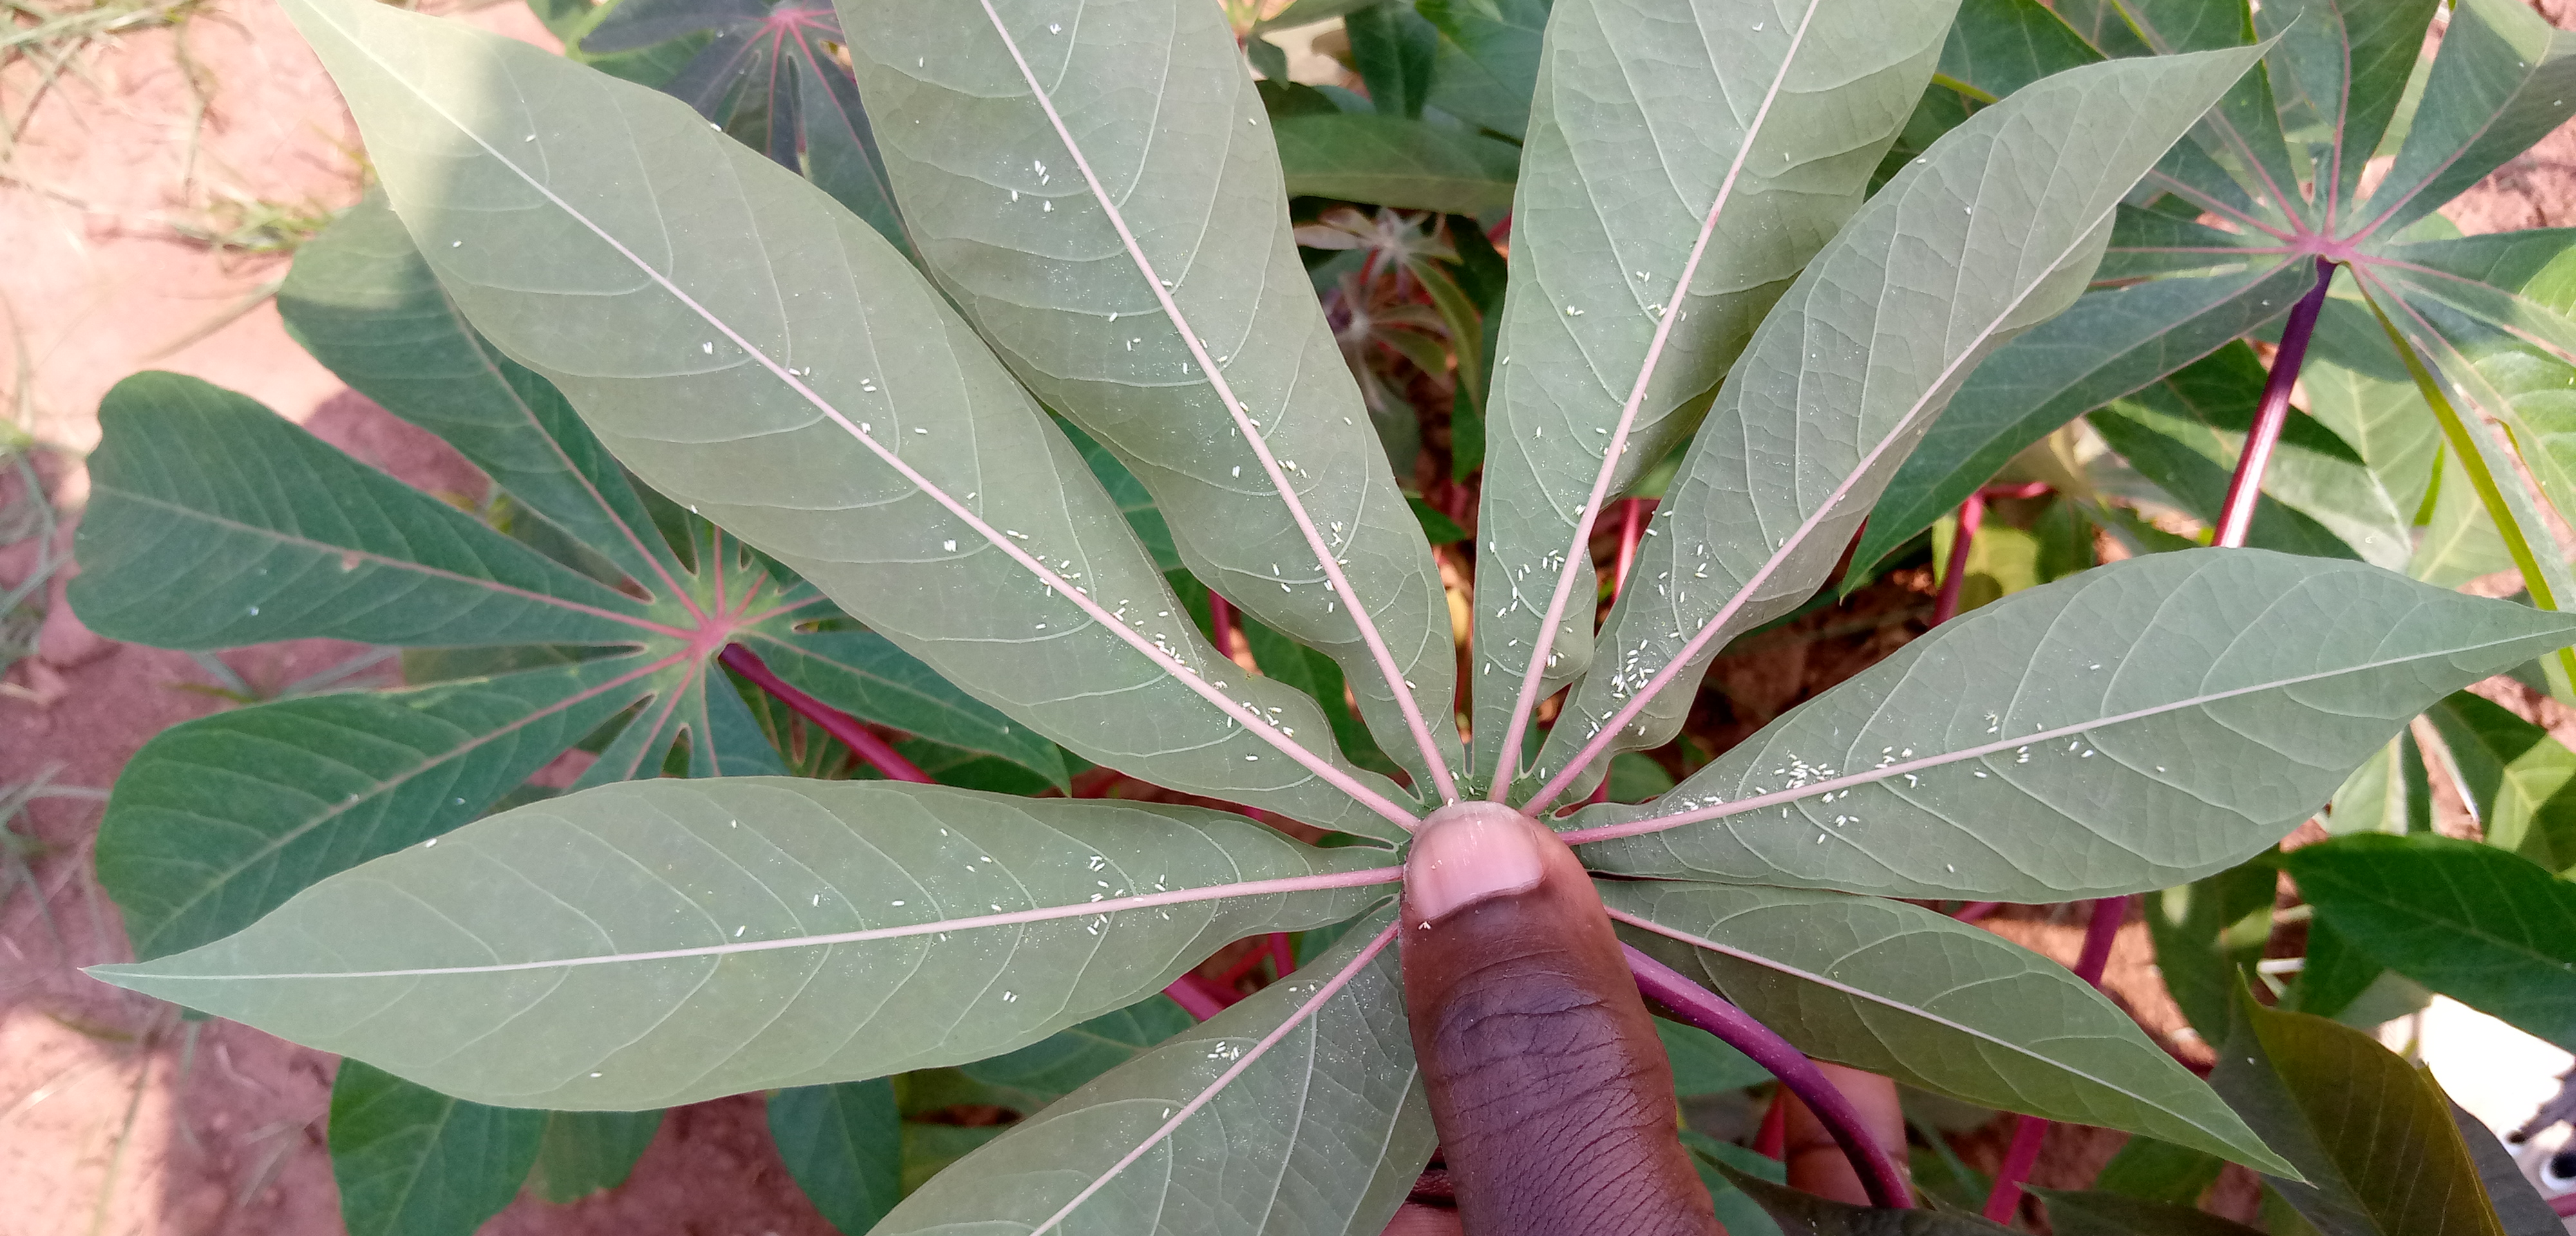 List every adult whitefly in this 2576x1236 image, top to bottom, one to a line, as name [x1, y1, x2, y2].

whitefly [1751, 21, 1768, 34]
whitefly [1048, 22, 1063, 35]
whitefly [918, 55, 925, 70]
whitefly [1247, 117, 1259, 128]
whitefly [708, 122, 724, 133]
whitefly [525, 132, 536, 145]
whitefly [1783, 151, 1791, 164]
whitefly [1916, 158, 1929, 164]
whitefly [1034, 158, 1042, 173]
whitefly [1040, 174, 1052, 186]
whitefly [1010, 190, 1019, 205]
whitefly [1043, 200, 1054, 214]
whitefly [1964, 205, 1971, 216]
whitefly [451, 239, 466, 250]
whitefly [1634, 270, 1644, 278]
whitefly [1644, 270, 1653, 283]
whitefly [1160, 279, 1173, 288]
whitefly [1645, 303, 1657, 310]
whitefly [1565, 304, 1575, 317]
whitefly [1658, 308, 1667, 317]
whitefly [1573, 308, 1586, 317]
whitefly [1679, 309, 1689, 323]
whitefly [1108, 310, 1119, 323]
whitefly [1132, 335, 1142, 346]
whitefly [1198, 336, 1209, 349]
whitefly [1125, 339, 1132, 353]
whitefly [701, 340, 714, 357]
whitefly [1810, 353, 1819, 359]
whitefly [1217, 354, 1230, 364]
whitefly [1501, 355, 1511, 366]
whitefly [1181, 360, 1189, 376]
whitefly [803, 366, 812, 377]
whitefly [788, 367, 802, 377]
whitefly [859, 377, 873, 386]
whitefly [862, 384, 879, 394]
whitefly [1238, 400, 1249, 412]
whitefly [1342, 415, 1355, 428]
whitefly [1248, 418, 1262, 428]
whitefly [860, 420, 872, 435]
whitefly [1535, 425, 1542, 439]
whitefly [1593, 426, 1609, 436]
whitefly [913, 426, 929, 435]
whitefly [1229, 426, 1237, 439]
whitefly [1285, 457, 1297, 471]
whitefly [1277, 458, 1285, 468]
whitefly [1231, 464, 1241, 481]
whitefly [1299, 468, 1309, 479]
whitefly [966, 491, 978, 501]
whitefly [1838, 494, 1847, 502]
whitefly [1575, 503, 1586, 516]
whitefly [690, 504, 699, 515]
whitefly [1661, 509, 1674, 518]
whitefly [1329, 520, 1345, 533]
whitefly [1643, 528, 1659, 537]
whitefly [1005, 529, 1019, 538]
whitefly [1019, 532, 1031, 542]
whitefly [1329, 532, 1344, 548]
whitefly [942, 537, 958, 554]
whitefly [1777, 537, 1785, 549]
whitefly [1487, 539, 1497, 554]
whitefly [1696, 543, 1704, 557]
whitefly [1036, 554, 1046, 562]
whitefly [1541, 556, 1549, 568]
whitefly [1337, 558, 1349, 565]
whitefly [1060, 559, 1071, 568]
whitefly [1551, 559, 1558, 572]
whitefly [1271, 562, 1282, 578]
whitefly [1697, 562, 1709, 572]
whitefly [1522, 563, 1533, 574]
whitefly [1313, 563, 1323, 572]
whitefly [1516, 568, 1525, 582]
whitefly [1657, 570, 1669, 580]
whitefly [1072, 572, 1083, 579]
whitefly [1695, 572, 1708, 580]
whitefly [1060, 573, 1071, 581]
whitefly [1323, 578, 1335, 592]
whitefly [1280, 583, 1292, 594]
whitefly [1658, 583, 1665, 596]
whitefly [1046, 585, 1052, 598]
whitefly [1511, 585, 1519, 601]
whitefly [1074, 585, 1088, 595]
whitefly [1680, 589, 1687, 606]
whitefly [1119, 599, 1130, 605]
whitefly [1510, 599, 1521, 612]
whitefly [1327, 600, 1335, 616]
whitefly [1495, 606, 1508, 619]
whitefly [1157, 610, 1170, 618]
whitefly [1112, 612, 1125, 623]
whitefly [1696, 616, 1705, 630]
whitefly [1133, 619, 1146, 627]
whitefly [1034, 623, 1047, 631]
whitefly [1563, 625, 1574, 634]
whitefly [1667, 631, 1682, 639]
whitefly [1154, 632, 1166, 639]
whitefly [1506, 638, 1520, 648]
whitefly [1639, 639, 1649, 651]
whitefly [1152, 639, 1164, 645]
whitefly [1159, 646, 1170, 655]
whitefly [1625, 648, 1640, 657]
whitefly [1556, 651, 1567, 659]
whitefly [1551, 653, 1559, 670]
whitefly [1544, 654, 1553, 669]
whitefly [1627, 657, 1640, 664]
whitefly [1483, 661, 1493, 678]
whitefly [2088, 662, 2103, 672]
whitefly [1185, 666, 1198, 675]
whitefly [1643, 667, 1656, 675]
whitefly [1615, 671, 1622, 686]
whitefly [1626, 672, 1638, 682]
whitefly [1611, 674, 1617, 686]
whitefly [1404, 679, 1417, 691]
whitefly [1640, 679, 1650, 689]
whitefly [1213, 680, 1229, 689]
whitefly [1611, 691, 1626, 700]
whitefly [1240, 700, 1252, 707]
whitefly [1250, 704, 1261, 715]
whitefly [1268, 705, 1284, 713]
whitefly [1600, 709, 1615, 720]
whitefly [1226, 715, 1233, 731]
whitefly [1993, 715, 1999, 726]
whitefly [1269, 719, 1281, 728]
whitefly [1590, 720, 1600, 734]
whitefly [2035, 721, 2044, 736]
whitefly [1637, 724, 1647, 737]
whitefly [1282, 726, 1295, 738]
whitefly [1987, 726, 1998, 735]
whitefly [1586, 728, 1596, 740]
whitefly [2068, 736, 2078, 754]
whitefly [1881, 744, 1893, 754]
whitefly [2016, 745, 2028, 754]
whitefly [1900, 747, 1915, 760]
whitefly [2079, 749, 2094, 762]
whitefly [1787, 752, 1799, 760]
whitefly [1883, 754, 1897, 765]
whitefly [1245, 755, 1260, 763]
whitefly [2014, 757, 2032, 766]
whitefly [1792, 760, 1804, 765]
whitefly [1817, 762, 1829, 770]
whitefly [1874, 763, 1889, 769]
whitefly [2155, 765, 2168, 775]
whitefly [1539, 766, 1547, 782]
whitefly [1772, 767, 1786, 776]
whitefly [1822, 768, 1837, 776]
whitefly [1789, 769, 1800, 778]
whitefly [1451, 770, 1461, 782]
whitefly [1973, 770, 1988, 780]
whitefly [1904, 772, 1918, 780]
whitefly [1785, 778, 1793, 788]
whitefly [1910, 778, 1919, 791]
whitefly [1794, 779, 1806, 789]
whitefly [1792, 780, 1804, 788]
whitefly [1754, 786, 1768, 796]
whitefly [1838, 789, 1850, 801]
whitefly [1821, 791, 1835, 806]
whitefly [1702, 795, 1725, 805]
whitefly [1446, 796, 1455, 807]
whitefly [1681, 801, 1696, 807]
whitefly [1781, 806, 1788, 821]
whitefly [1835, 813, 1848, 829]
whitefly [1848, 815, 1861, 825]
whitefly [730, 817, 739, 830]
whitefly [939, 826, 949, 838]
whitefly [1817, 831, 1827, 846]
whitefly [425, 838, 439, 849]
whitefly [1089, 854, 1104, 862]
whitefly [979, 855, 994, 863]
whitefly [1946, 862, 1955, 874]
whitefly [1094, 863, 1107, 873]
whitefly [965, 863, 977, 873]
whitefly [1159, 872, 1168, 886]
whitefly [1095, 879, 1111, 890]
whitefly [1153, 883, 1166, 894]
whitefly [1115, 888, 1125, 898]
whitefly [811, 892, 821, 908]
whitefly [1090, 892, 1105, 903]
whitefly [892, 899, 907, 908]
whitefly [989, 902, 1004, 913]
whitefly [1160, 910, 1171, 921]
whitefly [1099, 913, 1110, 923]
whitefly [1094, 917, 1105, 932]
whitefly [734, 924, 747, 937]
whitefly [1087, 926, 1099, 937]
whitefly [939, 933, 949, 943]
whitefly [1308, 982, 1318, 993]
whitefly [1289, 986, 1300, 994]
whitefly [1001, 991, 1012, 1001]
whitefly [1009, 994, 1019, 1004]
whitefly [1215, 1041, 1226, 1051]
whitefly [1229, 1046, 1240, 1062]
whitefly [1206, 1052, 1219, 1060]
whitefly [591, 1071, 605, 1079]
whitefly [1162, 1107, 1171, 1121]